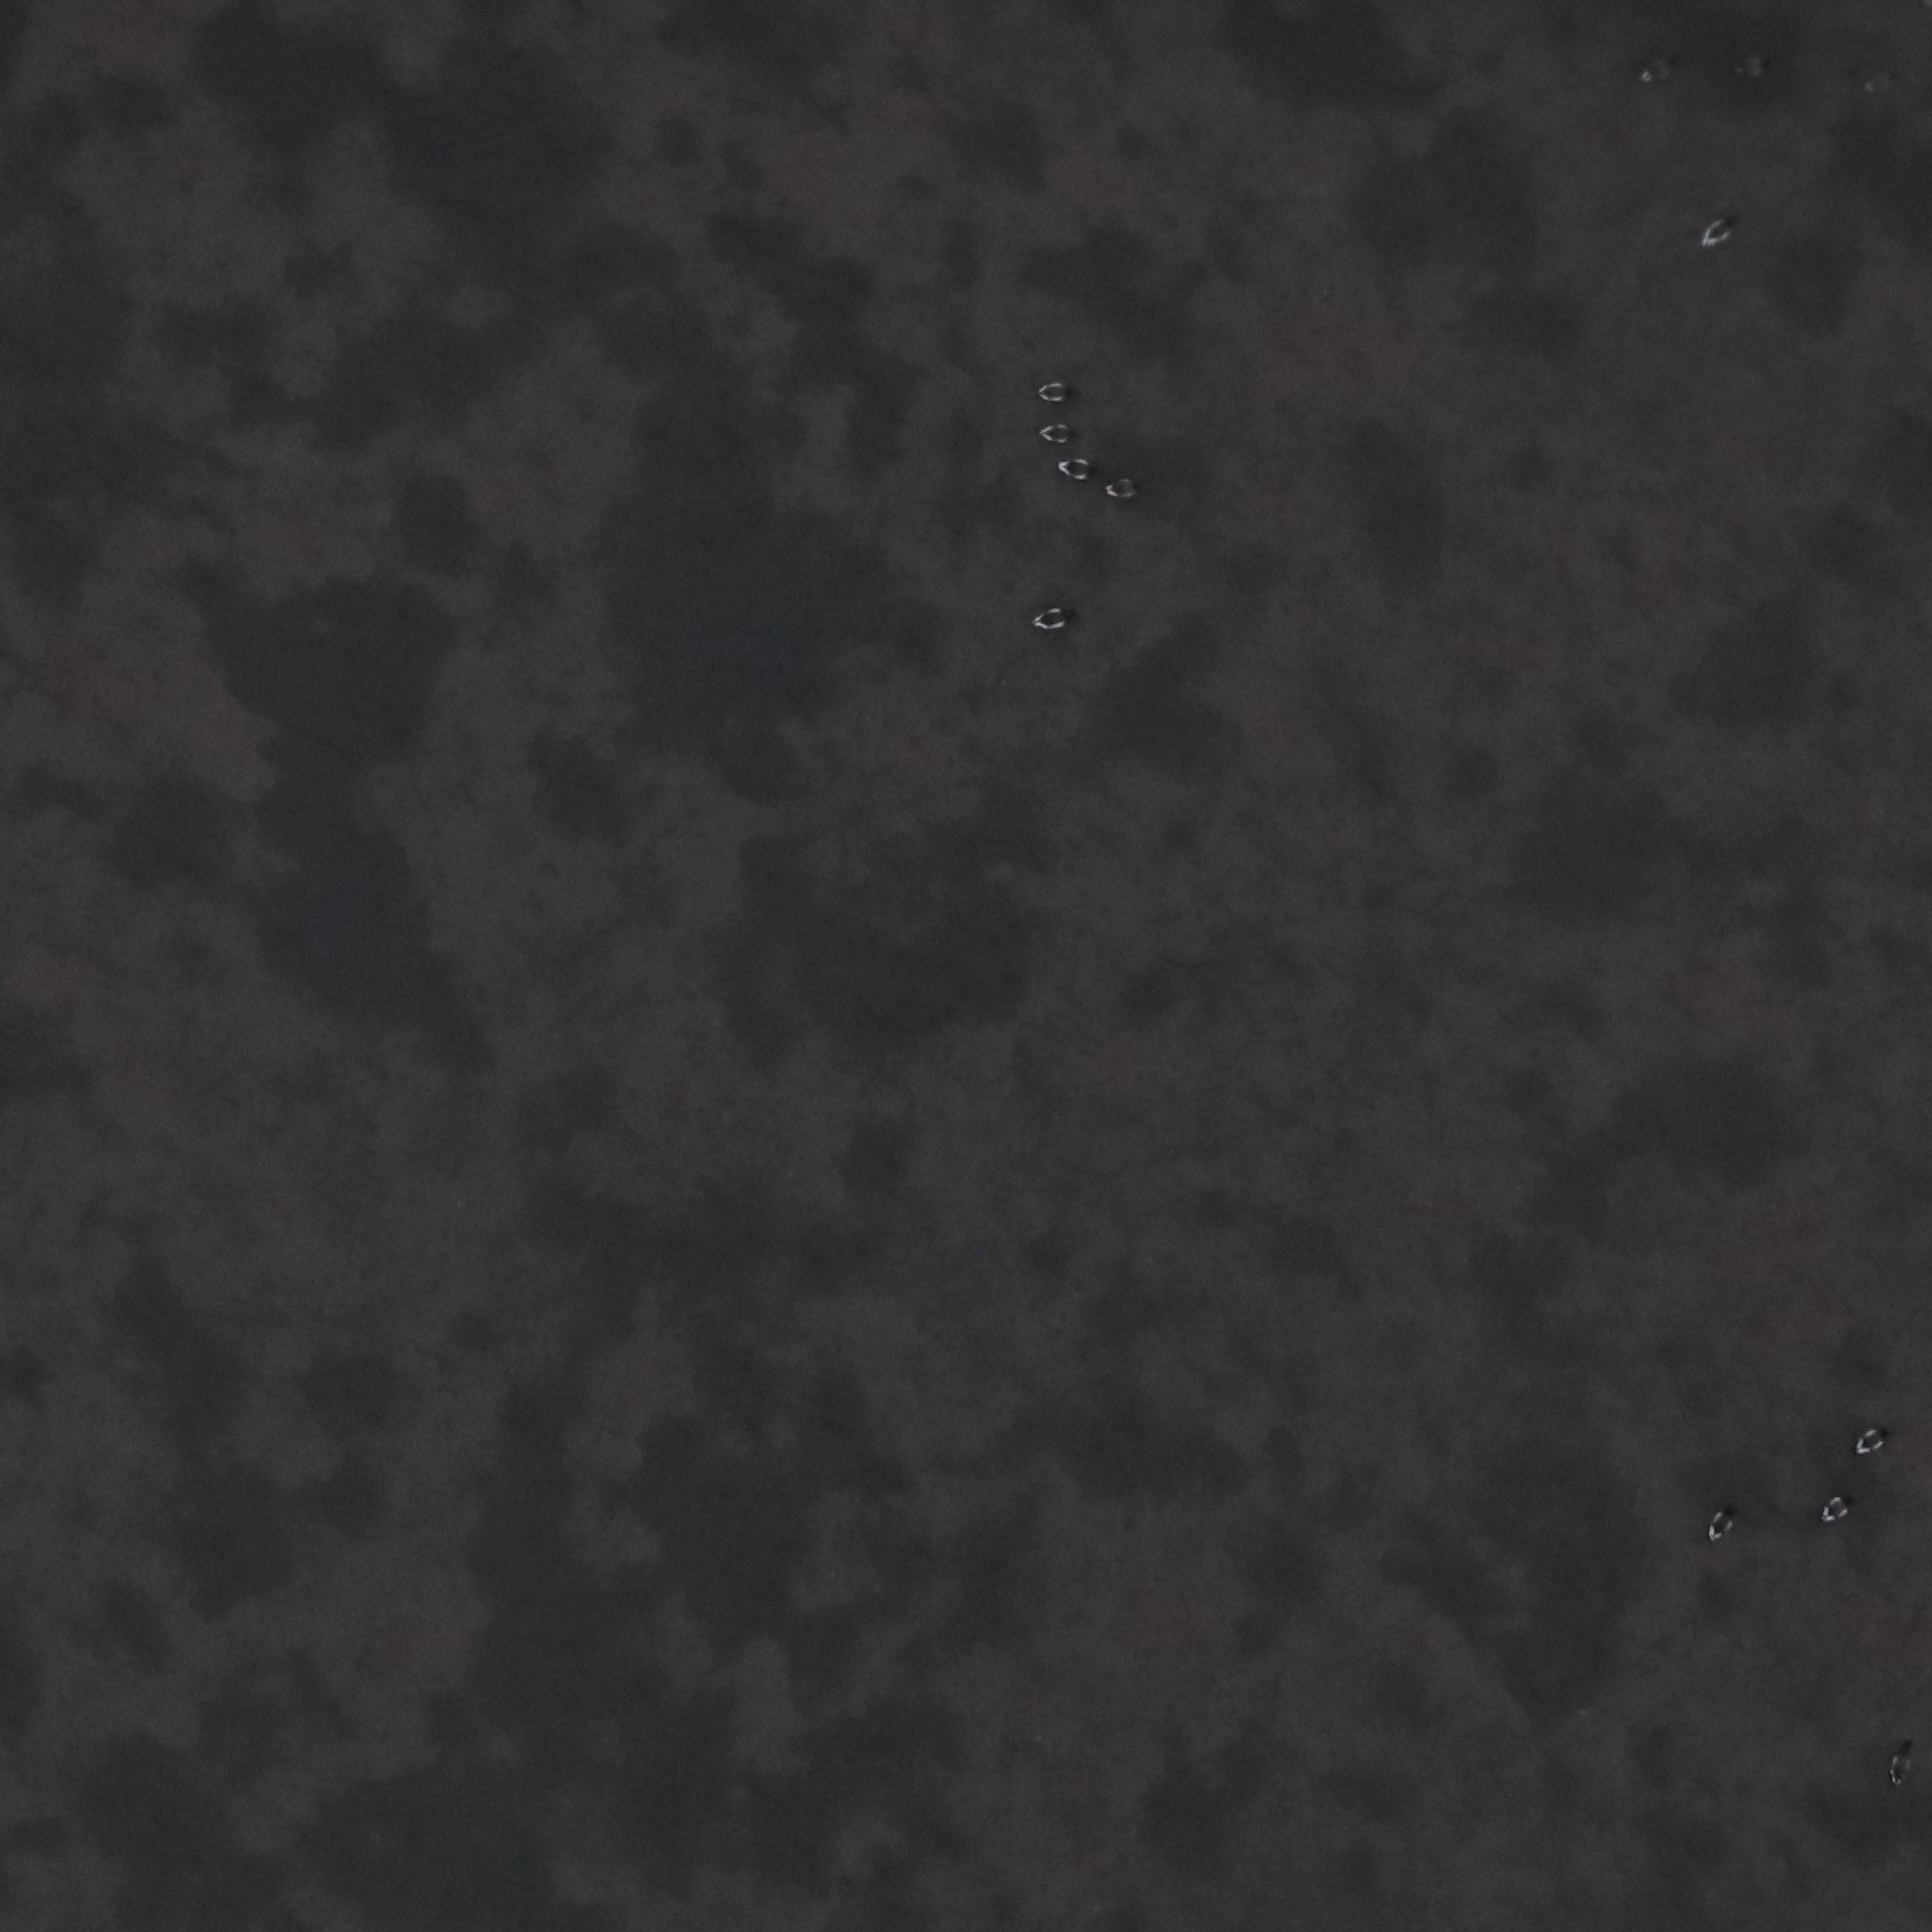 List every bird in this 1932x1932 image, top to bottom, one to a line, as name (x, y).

brant (1751, 58)
brant (1660, 68)
brant (1879, 81)
brant (1716, 225)
brant (1059, 392)
brant (1057, 435)
brant (1075, 467)
brant (1122, 487)
brant (1054, 621)
brant (1872, 1440)
brant (1836, 1508)
brant (1722, 1521)
brant (1900, 1762)